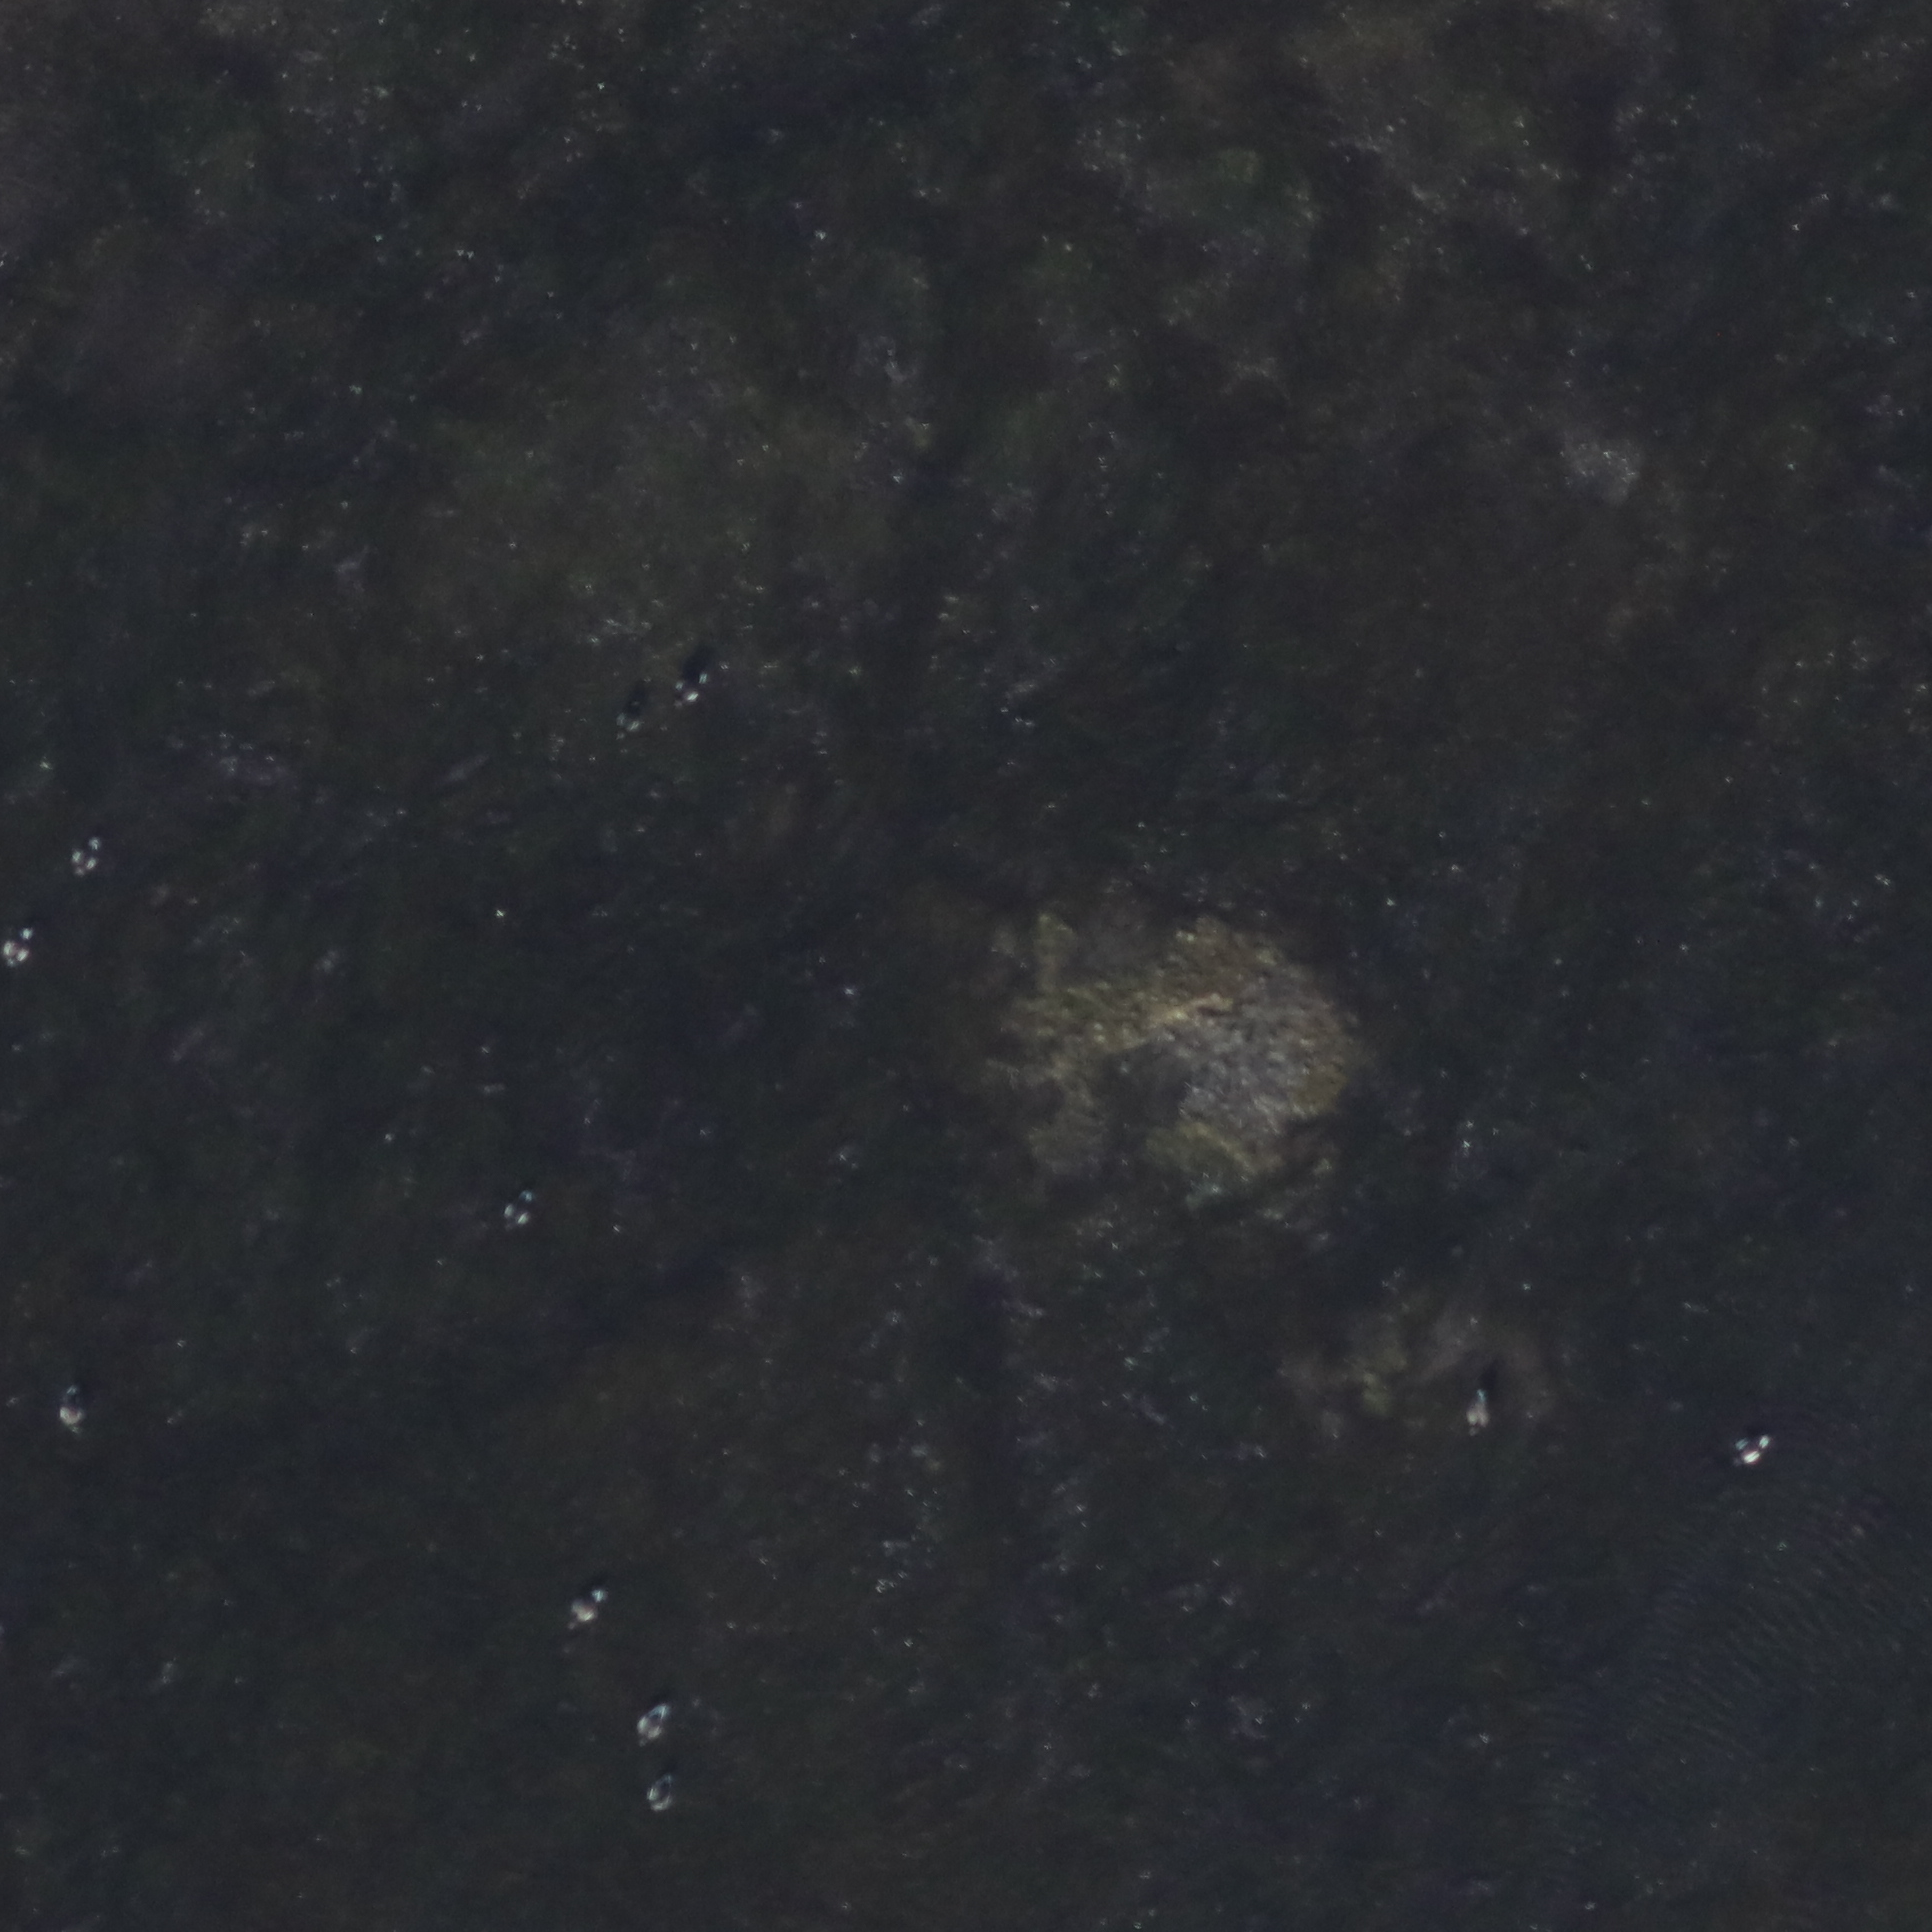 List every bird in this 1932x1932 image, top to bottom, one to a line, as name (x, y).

brant (690, 689)
brant (627, 724)
brant (86, 859)
brant (17, 947)
brant (519, 1216)
brant (74, 1412)
brant (1480, 1413)
brant (1751, 1447)
brant (581, 1605)
brant (648, 1729)
brant (661, 1793)